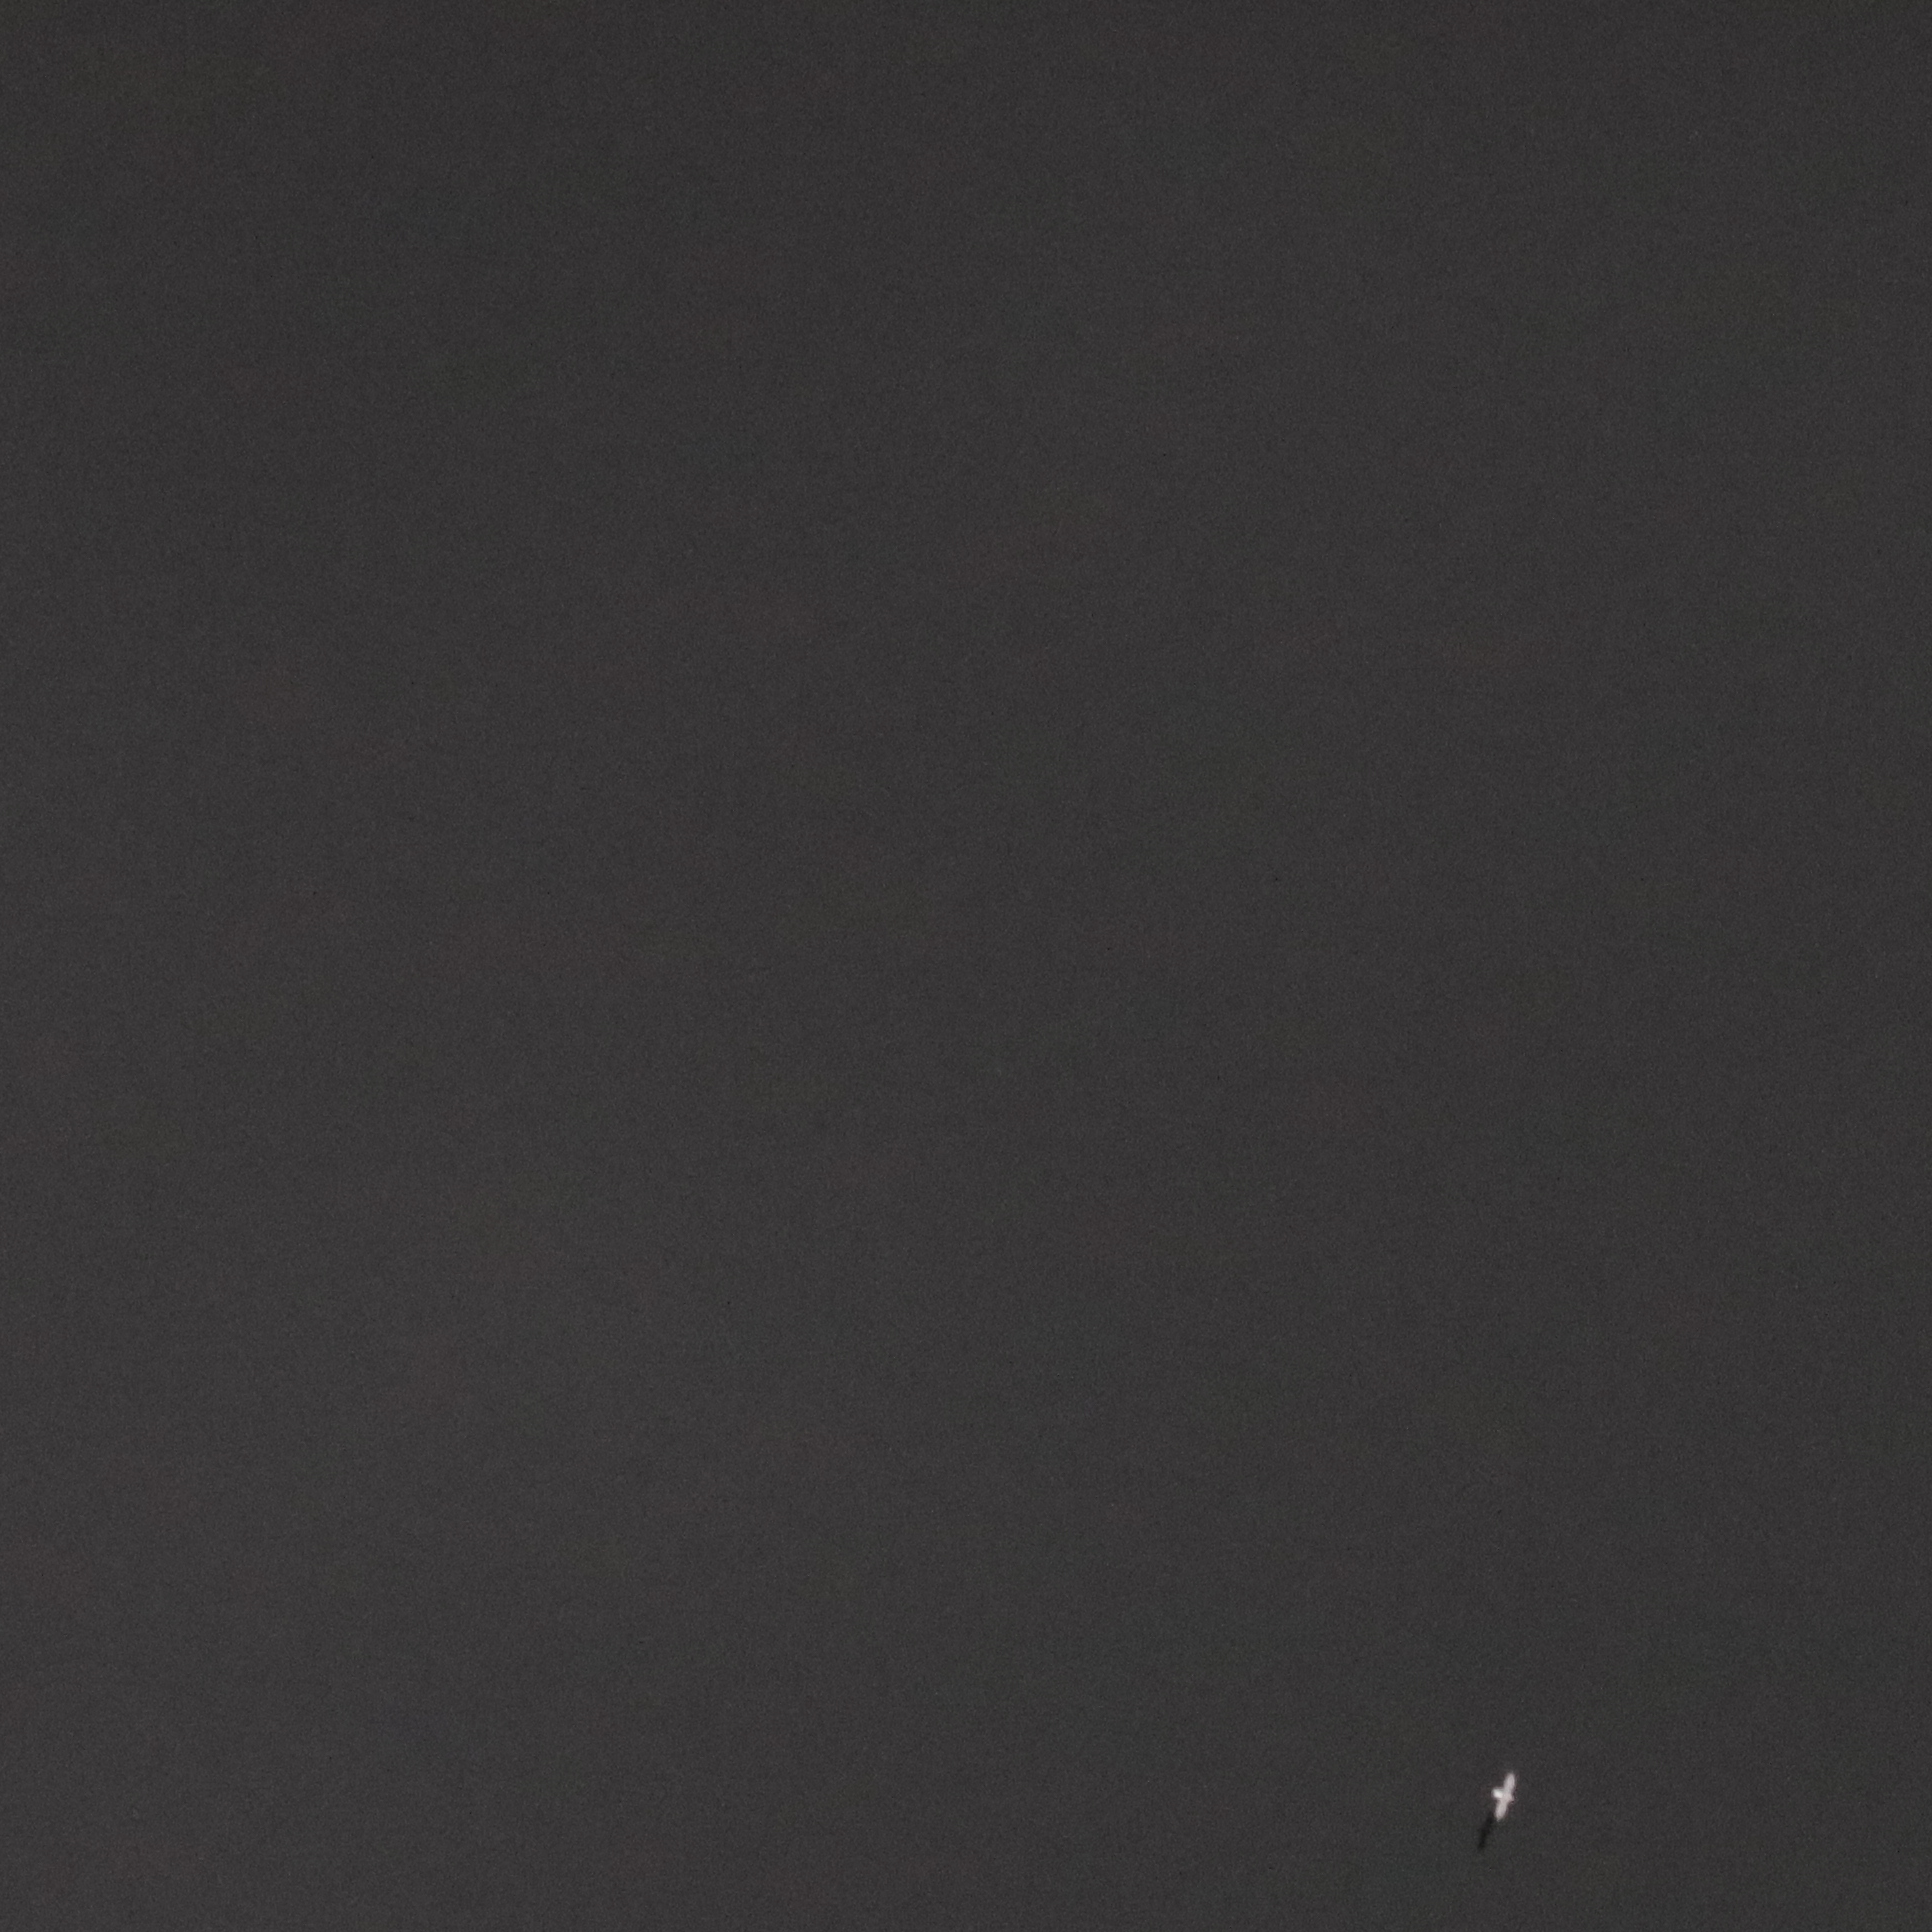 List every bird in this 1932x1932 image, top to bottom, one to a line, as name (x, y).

gull (1503, 1795)